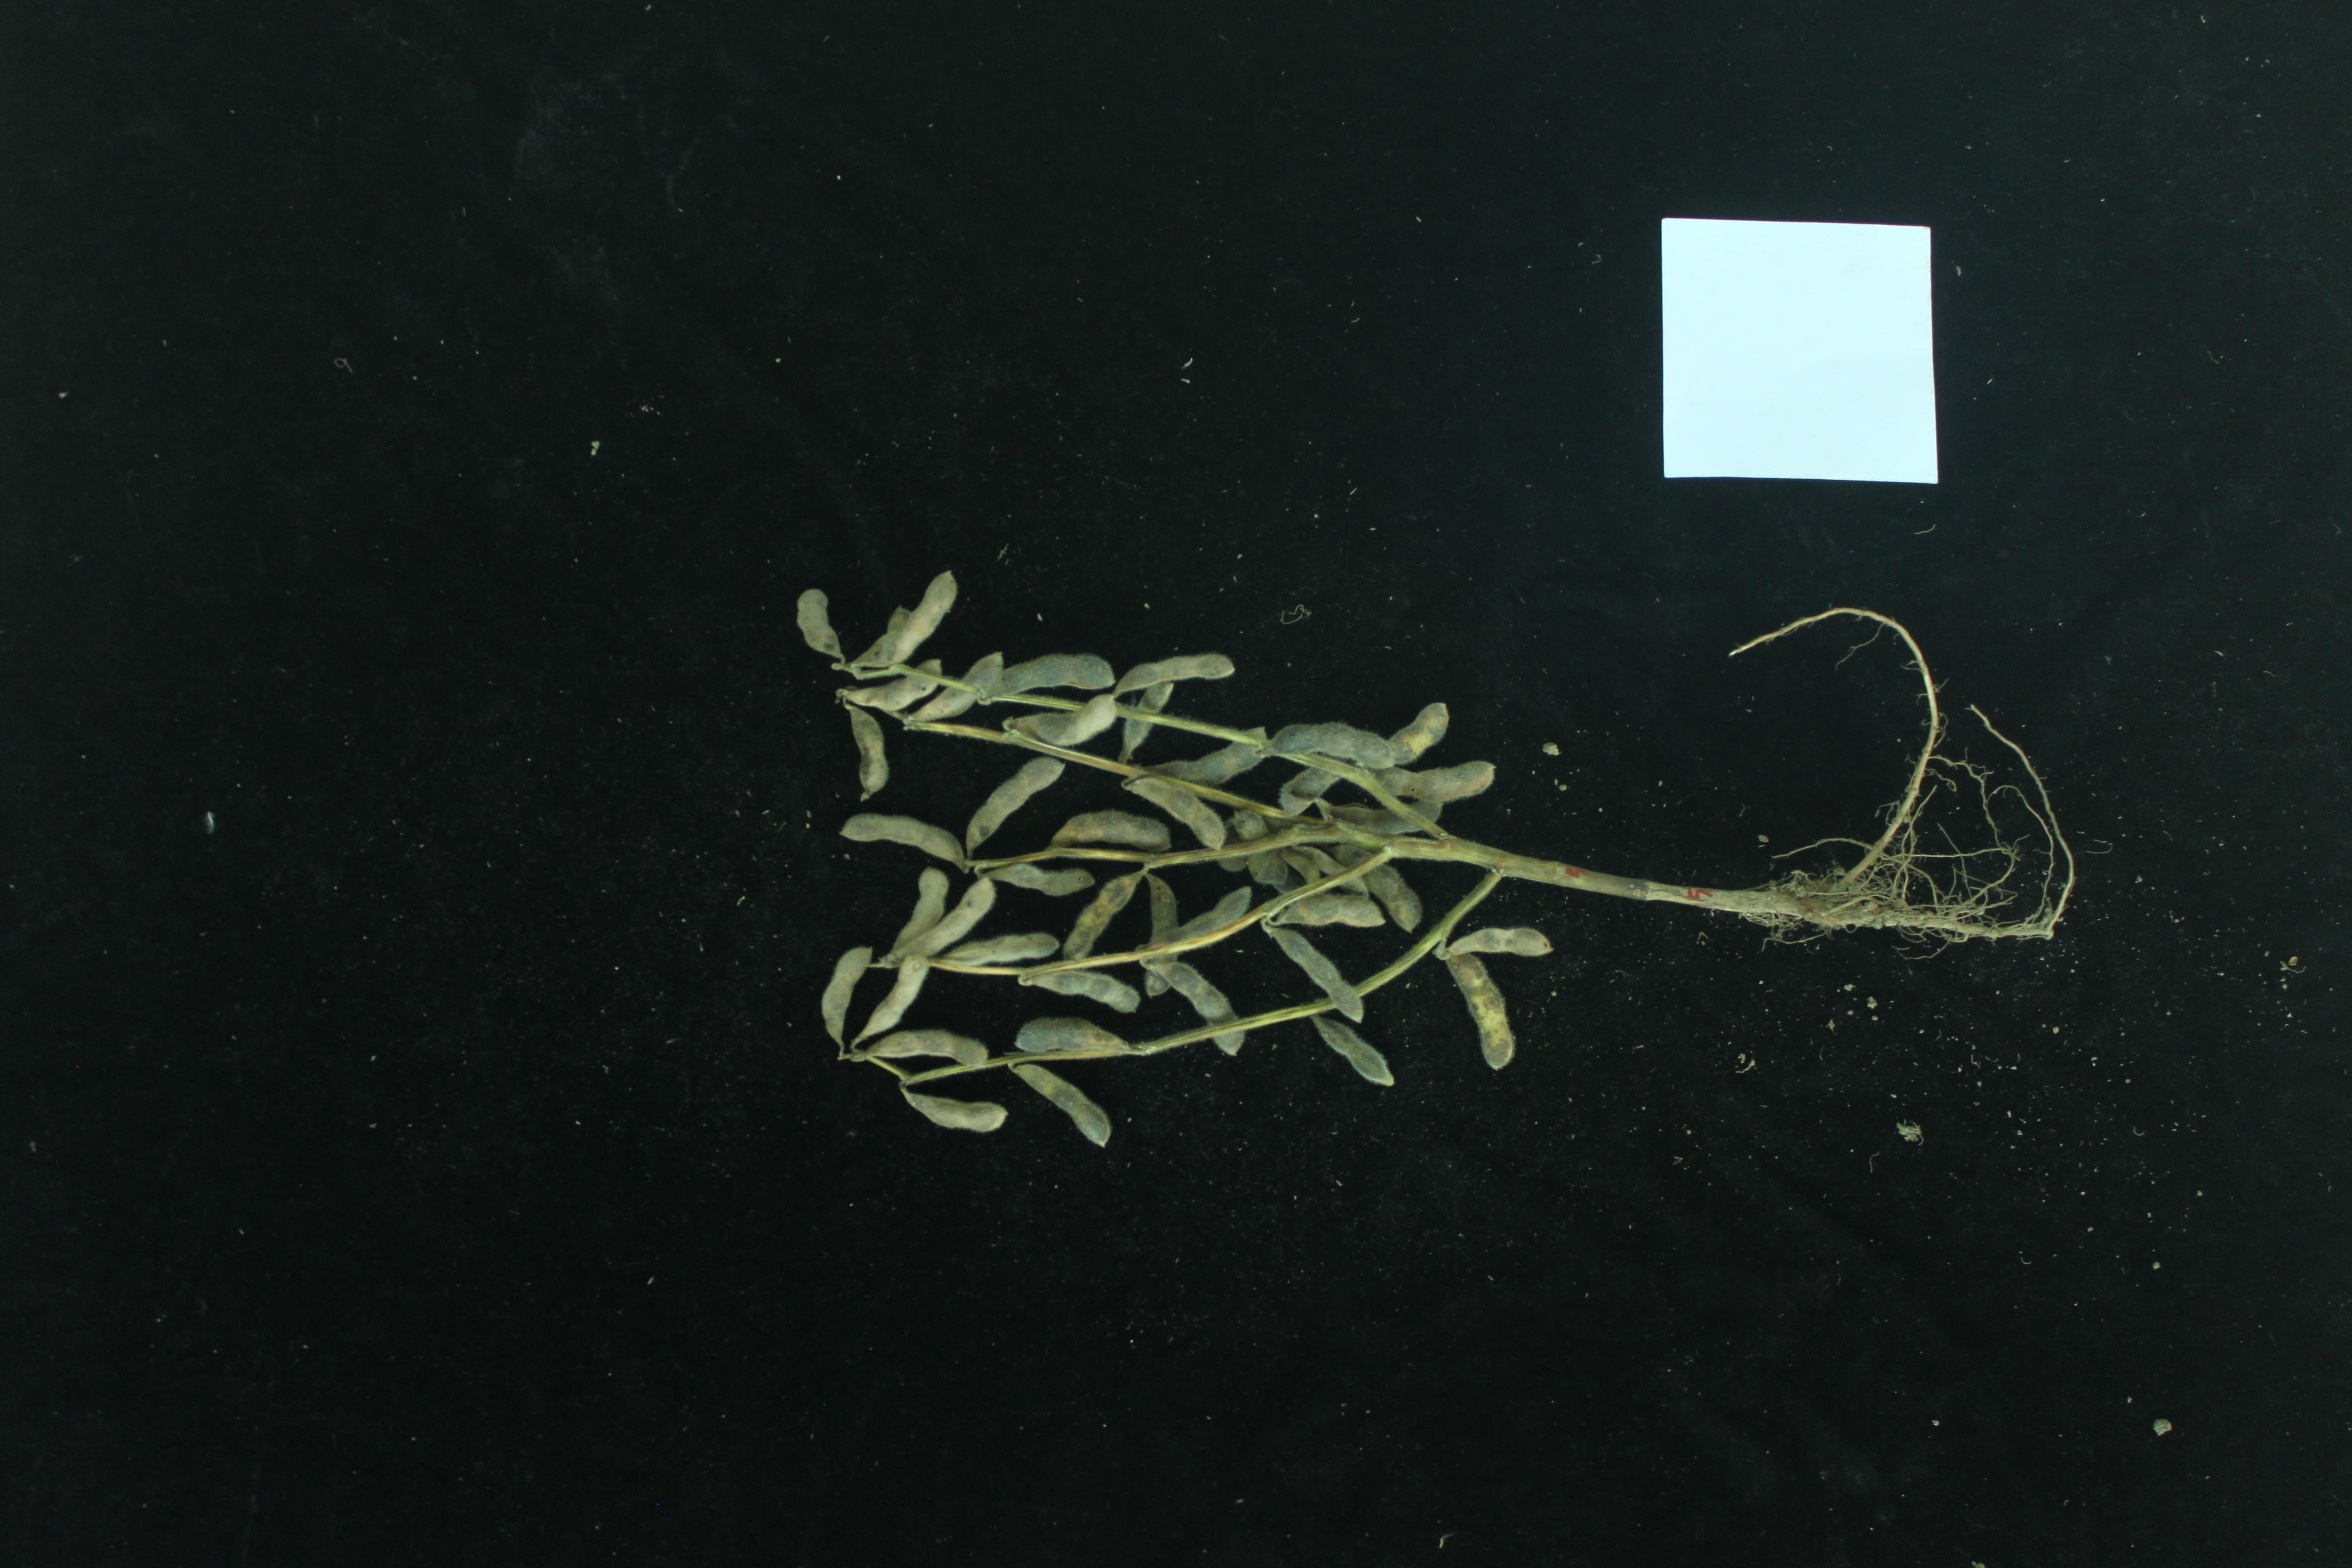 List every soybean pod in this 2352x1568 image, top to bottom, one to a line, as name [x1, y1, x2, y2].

soybean pod [890, 573, 956, 666]
soybean pod [796, 590, 843, 665]
soybean pod [848, 606, 913, 669]
soybean pod [902, 652, 1002, 725]
soybean pod [1113, 654, 1234, 702]
soybean pod [977, 656, 1115, 705]
soybean pod [842, 659, 941, 711]
soybean pod [1120, 683, 1173, 765]
soybean pod [1008, 695, 1116, 747]
soybean pod [844, 703, 887, 796]
soybean pod [1388, 703, 1449, 766]
soybean pod [1263, 722, 1395, 770]
soybean pod [1147, 727, 1267, 789]
soybean pod [966, 758, 1066, 857]
soybean pod [1370, 761, 1496, 803]
soybean pod [1279, 767, 1340, 818]
soybean pod [1125, 780, 1226, 851]
soybean pod [1328, 802, 1443, 834]
soybean pod [1052, 811, 1170, 853]
soybean pod [841, 815, 965, 870]
soybean pod [1331, 848, 1421, 932]
soybean pod [980, 865, 1094, 896]
soybean pod [889, 868, 947, 953]
soybean pod [1063, 873, 1142, 959]
soybean pod [1144, 874, 1178, 999]
soybean pod [883, 877, 995, 963]
soybean pod [1177, 886, 1250, 944]
soybean pod [1268, 896, 1385, 928]
soybean pod [1263, 925, 1361, 1021]
soybean pod [1434, 929, 1552, 1070]
soybean pod [943, 933, 1058, 969]
soybean pod [822, 948, 870, 1048]
soybean pod [850, 951, 928, 1050]
soybean pod [1143, 963, 1244, 1056]
soybean pod [1020, 969, 1139, 1013]
soybean pod [1311, 1015, 1392, 1086]
soybean pod [1015, 1019, 1131, 1054]
soybean pod [861, 1031, 987, 1066]
soybean pod [1009, 1065, 1112, 1147]
soybean pod [902, 1088, 1007, 1132]